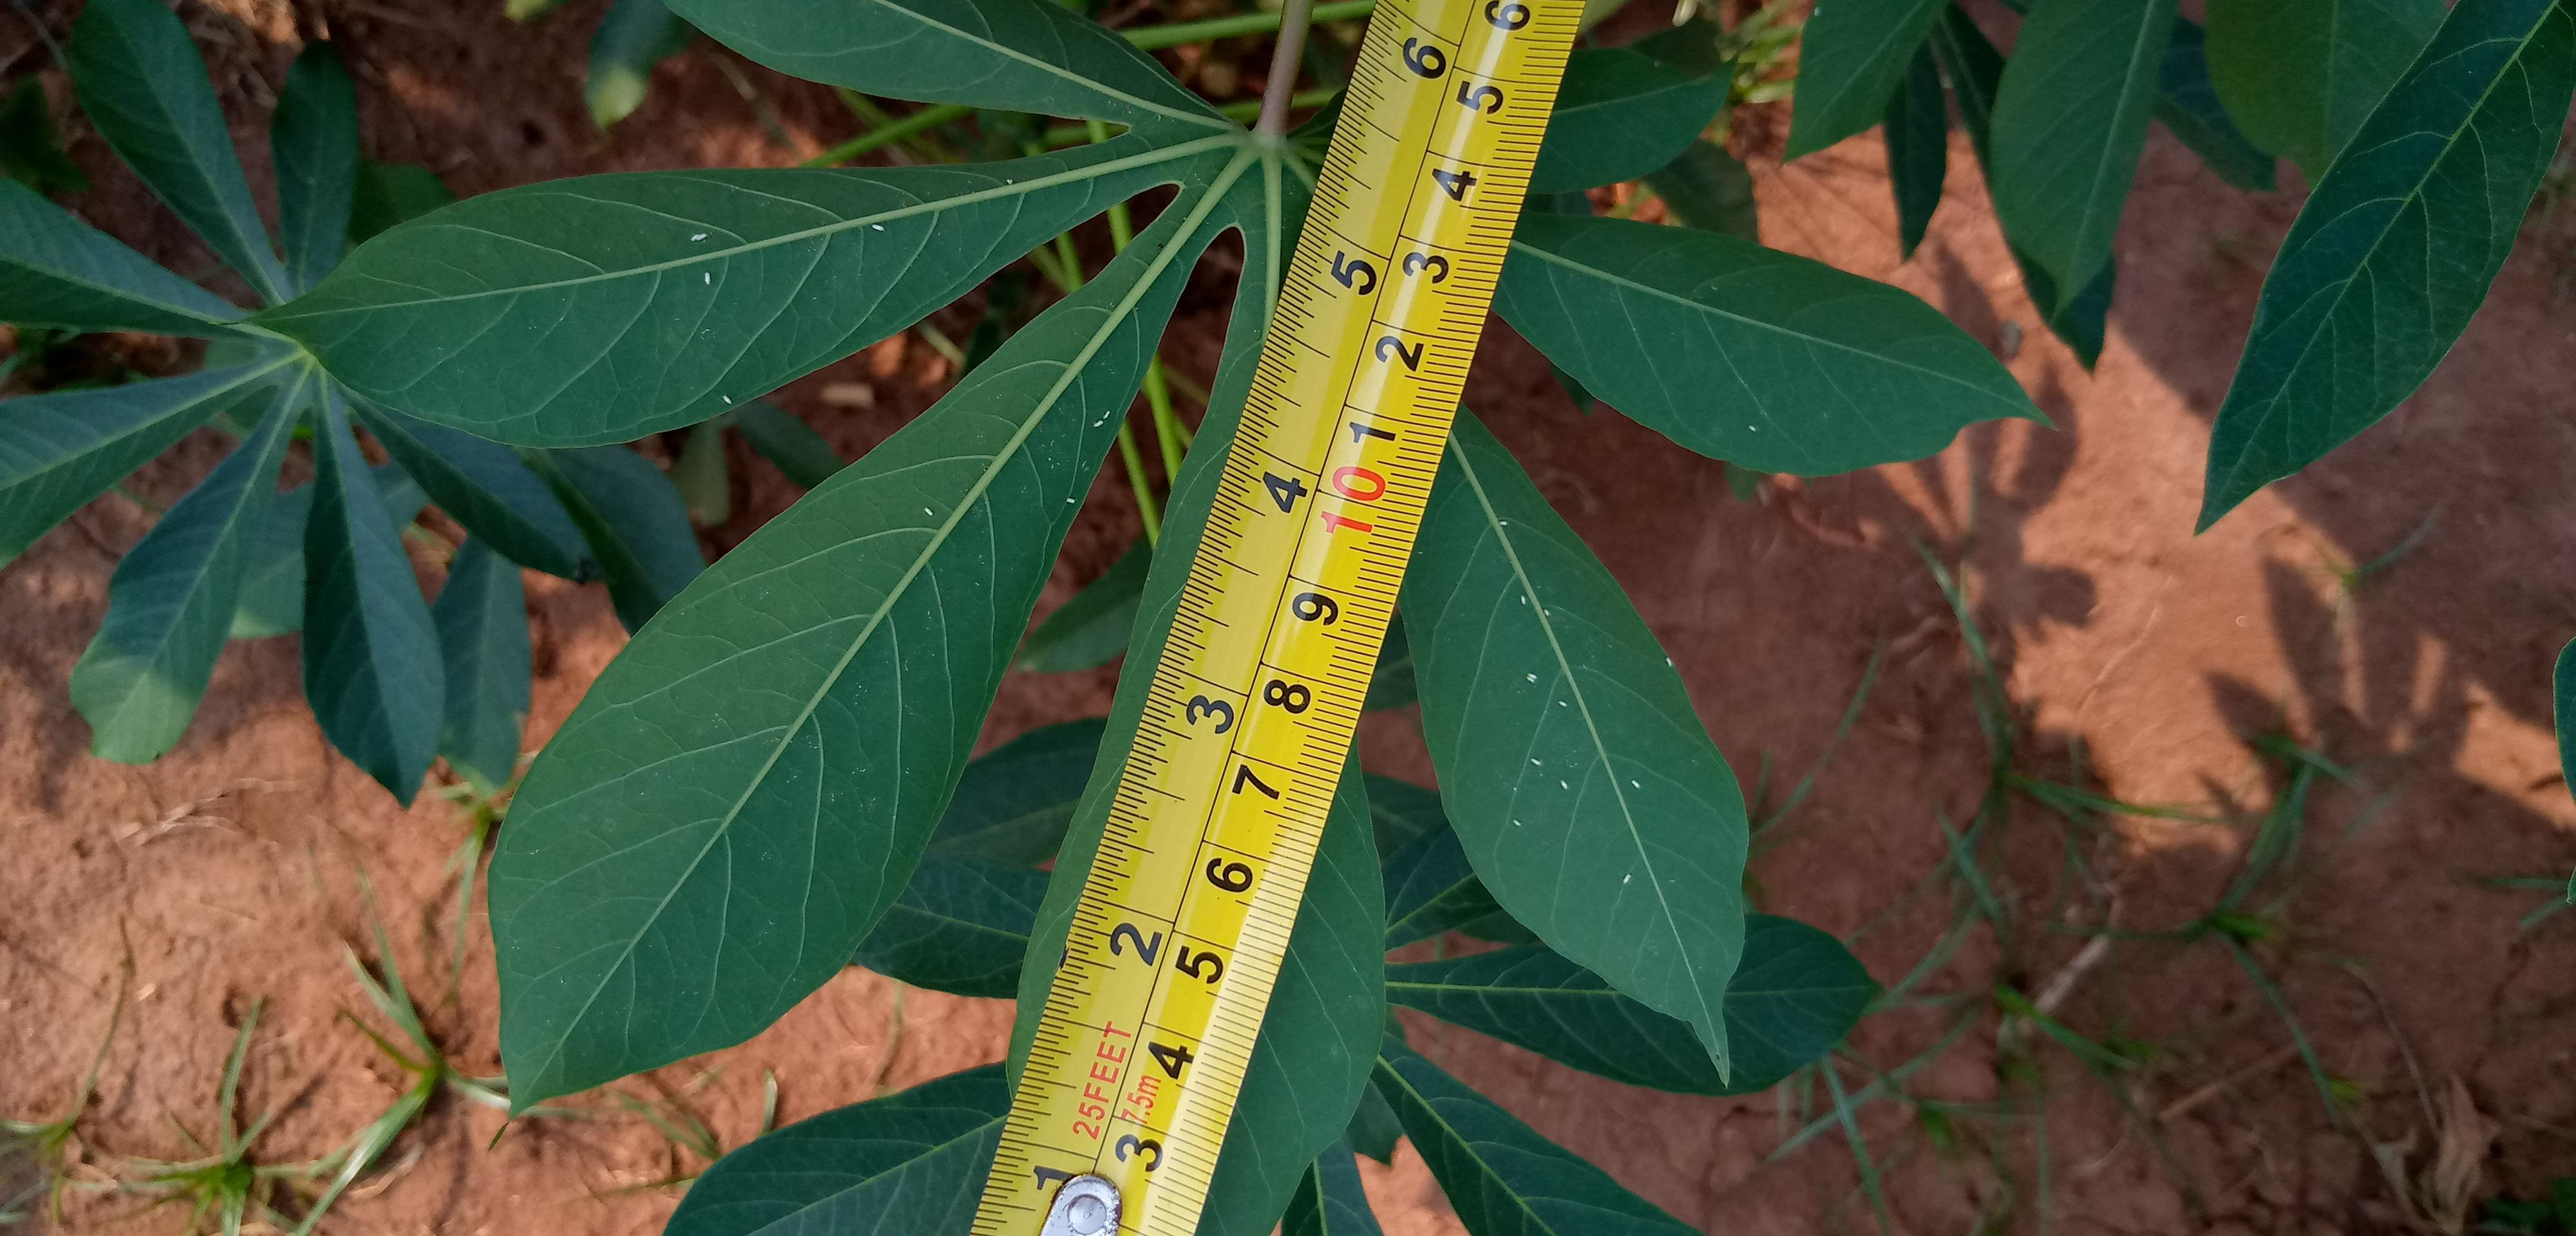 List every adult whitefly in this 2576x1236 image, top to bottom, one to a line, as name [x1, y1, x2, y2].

whitefly [1005, 178, 1014, 186]
whitefly [869, 223, 886, 233]
whitefly [689, 232, 709, 242]
whitefly [703, 270, 712, 286]
whitefly [721, 393, 733, 406]
whitefly [1101, 409, 1112, 420]
whitefly [1092, 419, 1104, 428]
whitefly [1747, 424, 1757, 433]
whitefly [1065, 496, 1077, 505]
whitefly [923, 505, 934, 517]
whitefly [1498, 518, 1510, 528]
whitefly [1519, 594, 1526, 606]
whitefly [1542, 608, 1551, 618]
whitefly [1664, 655, 1673, 668]
whitefly [1524, 672, 1537, 683]
whitefly [1557, 699, 1568, 709]
whitefly [1529, 756, 1542, 767]
whitefly [1558, 778, 1569, 791]
whitefly [1630, 778, 1641, 790]
whitefly [1511, 818, 1520, 827]
whitefly [1621, 872, 1634, 885]